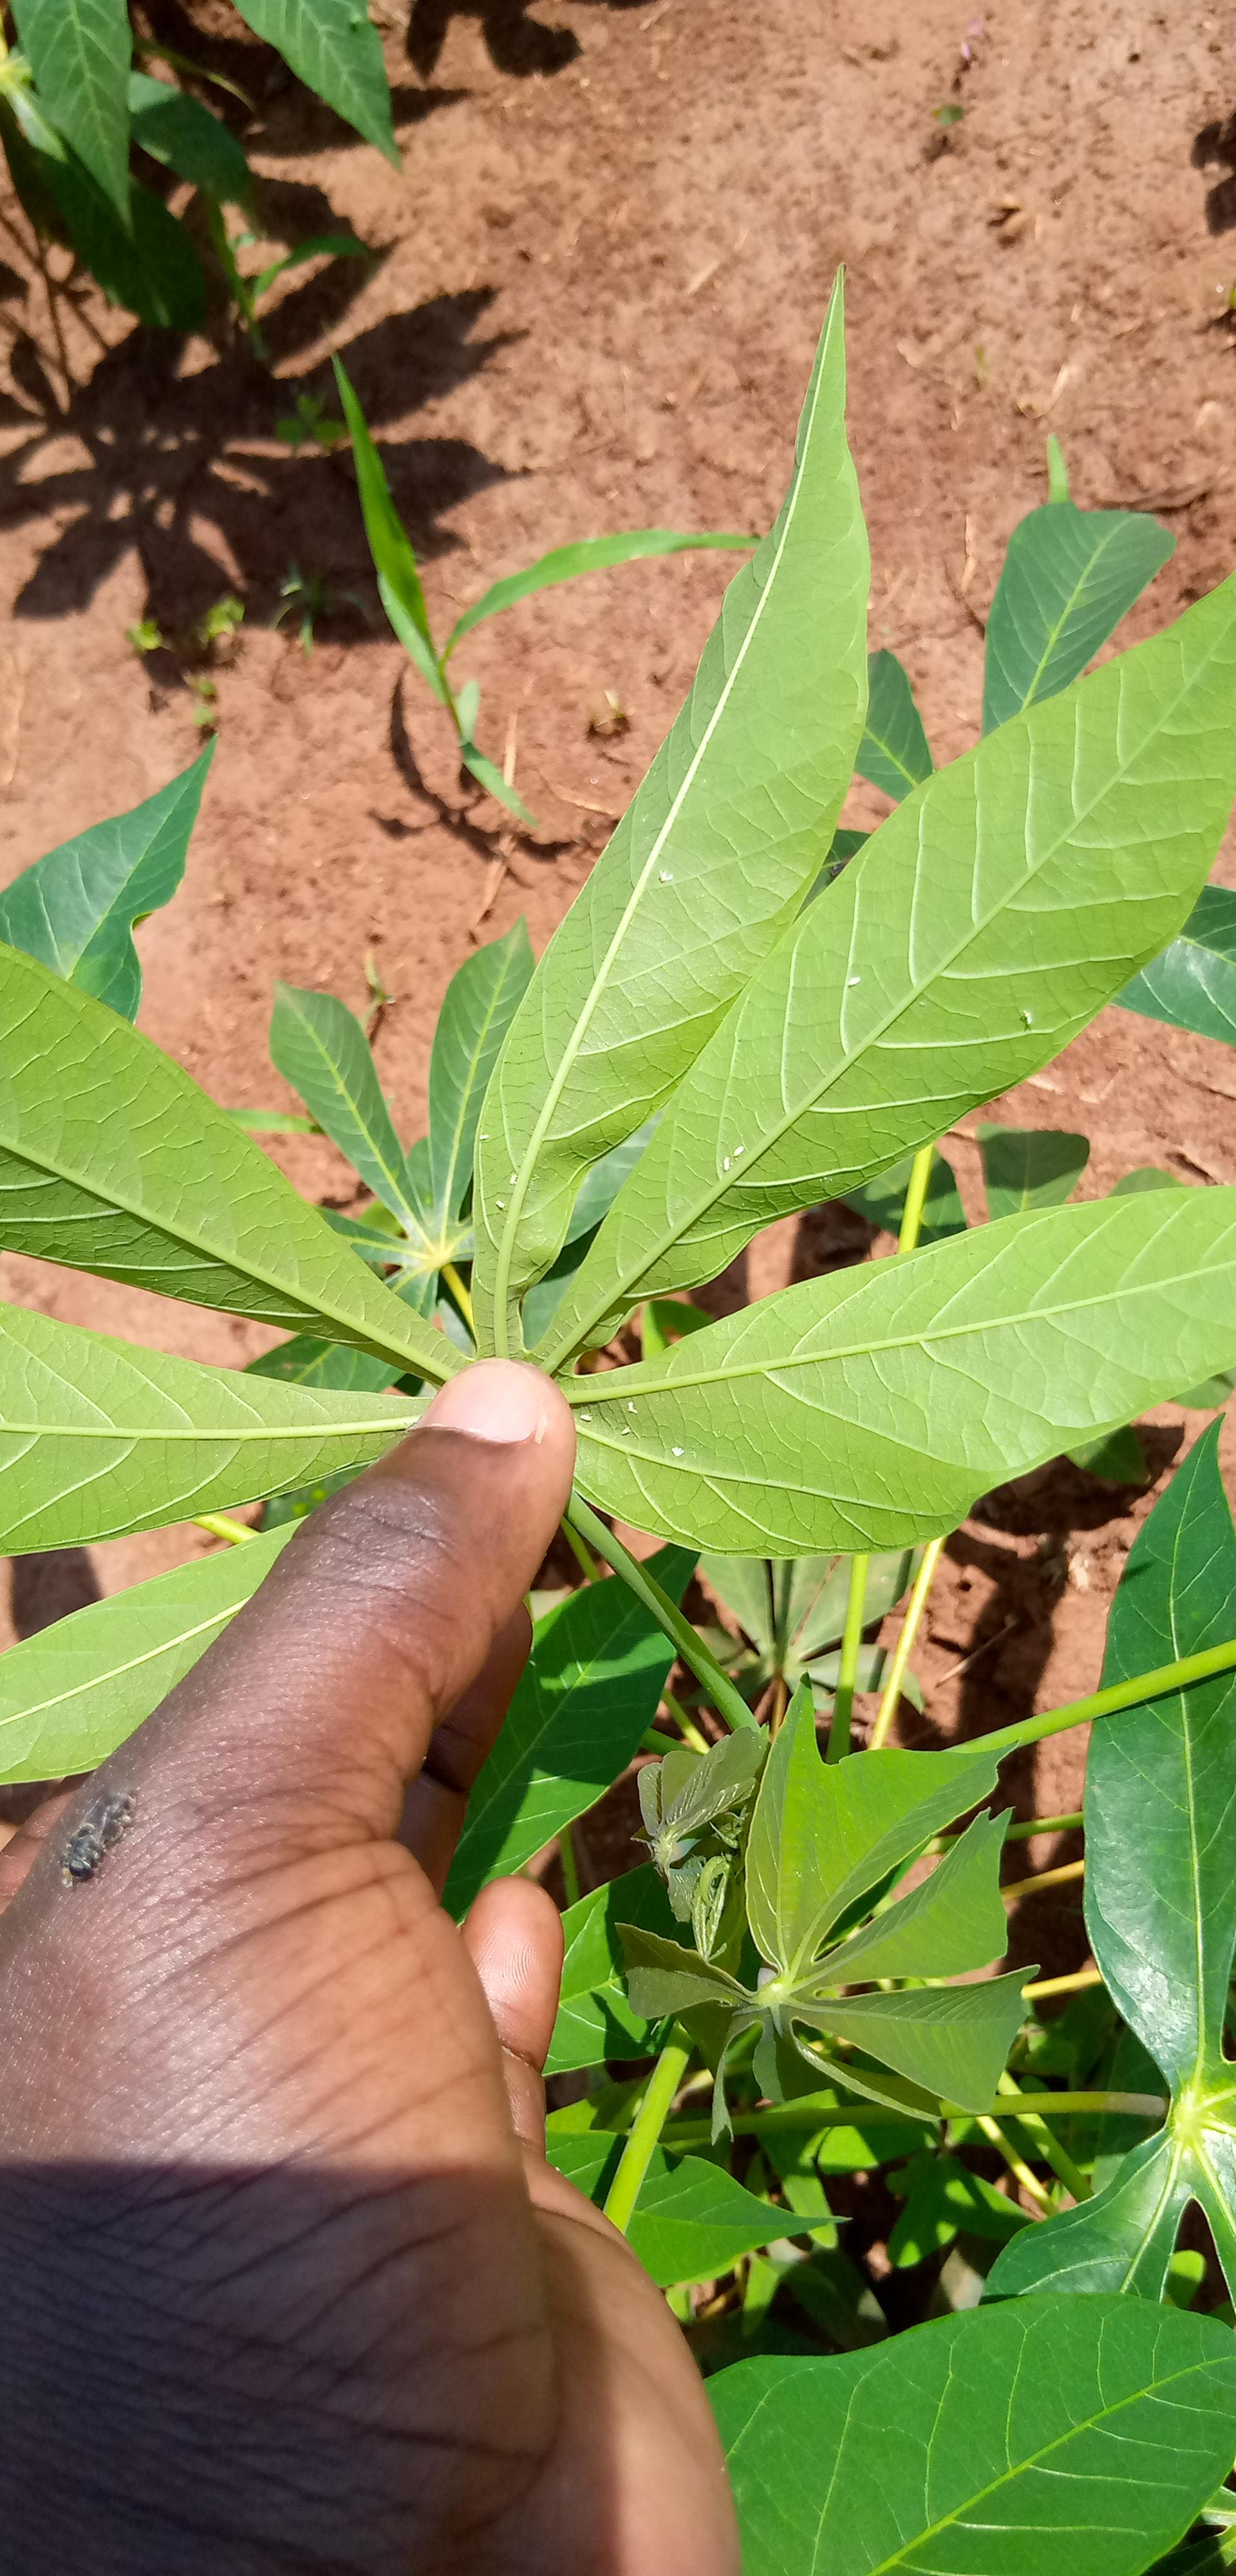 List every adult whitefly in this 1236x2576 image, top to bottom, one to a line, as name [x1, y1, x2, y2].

whitefly [657, 868, 673, 885]
whitefly [845, 975, 864, 988]
whitefly [478, 1132, 491, 1143]
whitefly [734, 1144, 746, 1156]
whitefly [723, 1157, 731, 1174]
whitefly [509, 1172, 517, 1187]
whitefly [495, 1200, 506, 1209]
whitefly [627, 1402, 638, 1415]
whitefly [579, 1413, 592, 1423]
whitefly [621, 1428, 631, 1437]
whitefly [668, 1444, 688, 1459]